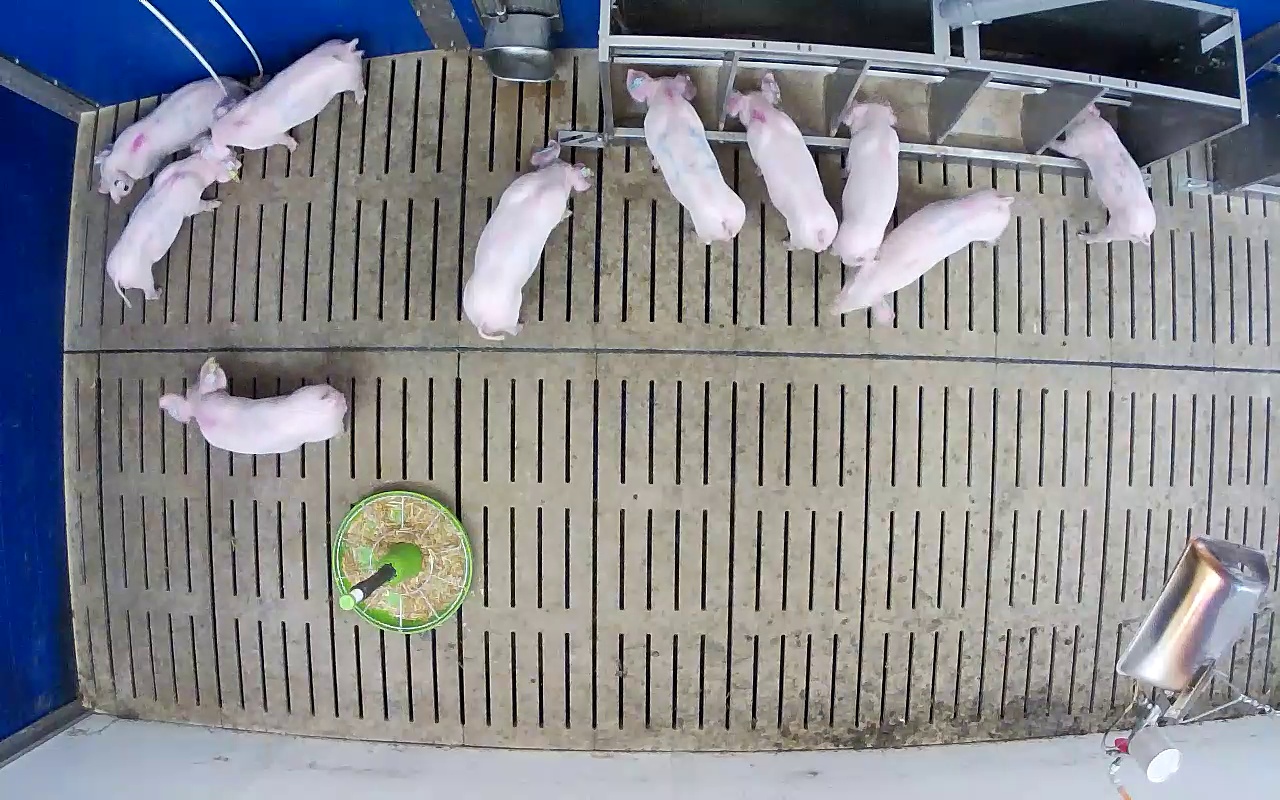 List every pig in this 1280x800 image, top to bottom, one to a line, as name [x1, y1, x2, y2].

pig [201, 35, 369, 161]
pig [628, 67, 748, 244]
pig [728, 69, 842, 256]
pig [95, 75, 255, 205]
pig [829, 96, 906, 269]
pig [1046, 104, 1158, 250]
pig [104, 136, 247, 309]
pig [461, 139, 598, 340]
pig [831, 185, 1015, 326]
pig [158, 359, 348, 453]